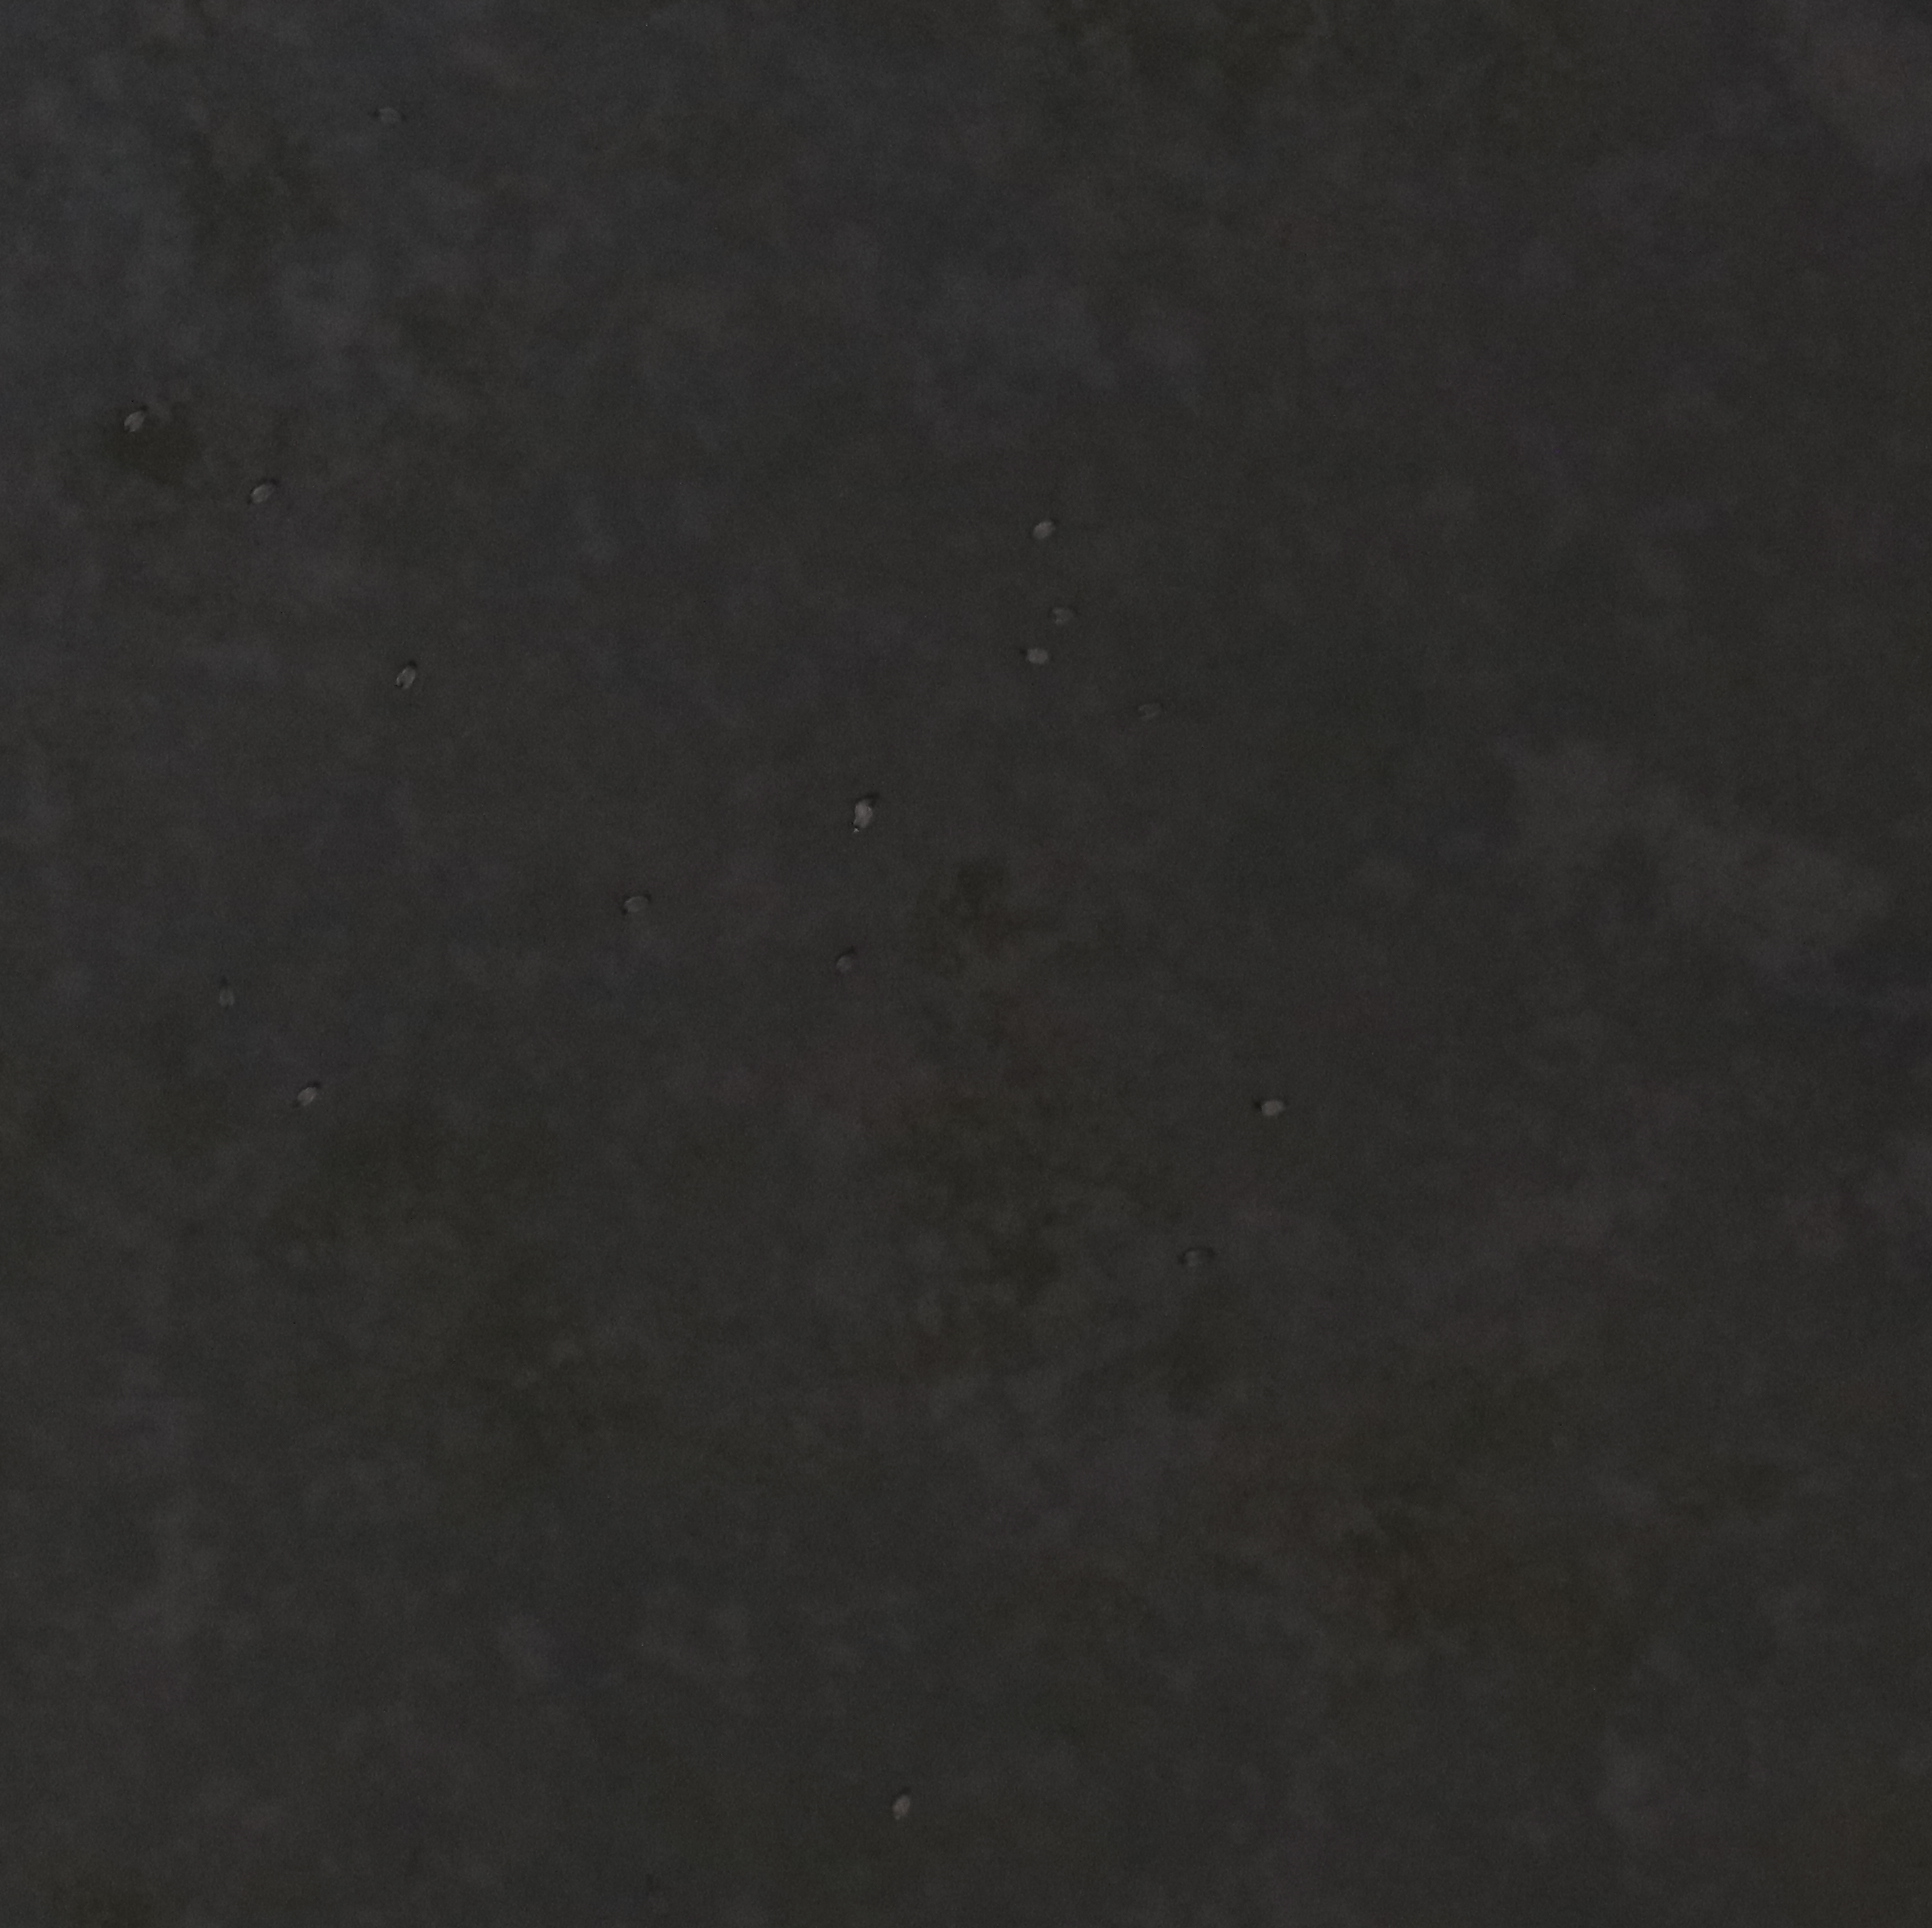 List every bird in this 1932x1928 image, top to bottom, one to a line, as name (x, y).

Canada goose (388, 119)
Canada goose (135, 420)
Canada goose (262, 493)
Canada goose (1044, 530)
Canada goose (1062, 616)
Canada goose (1036, 659)
Canada goose (409, 676)
Canada goose (1145, 711)
Canada goose (863, 813)
Canada goose (635, 904)
Canada goose (844, 964)
Canada goose (225, 996)
Canada goose (308, 1095)
Canada goose (1272, 1104)
Canada goose (1196, 1259)
Canada goose (899, 1802)